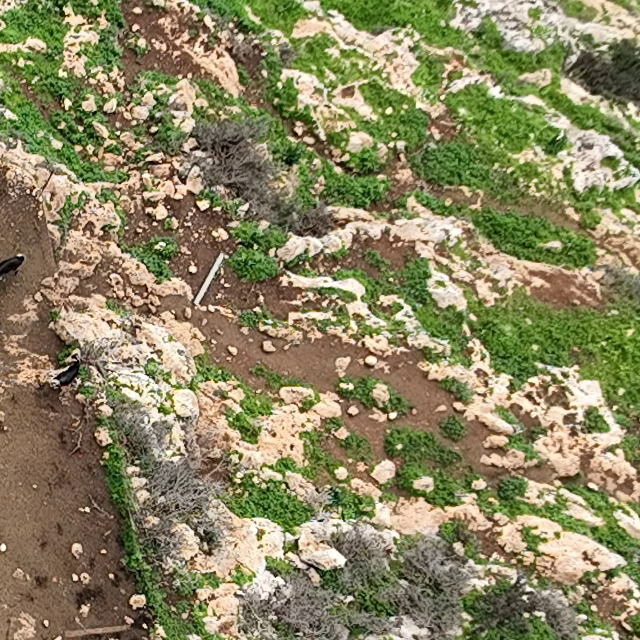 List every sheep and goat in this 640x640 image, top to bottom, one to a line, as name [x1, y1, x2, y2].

goat [0, 253, 23, 282]
goat [51, 351, 80, 388]